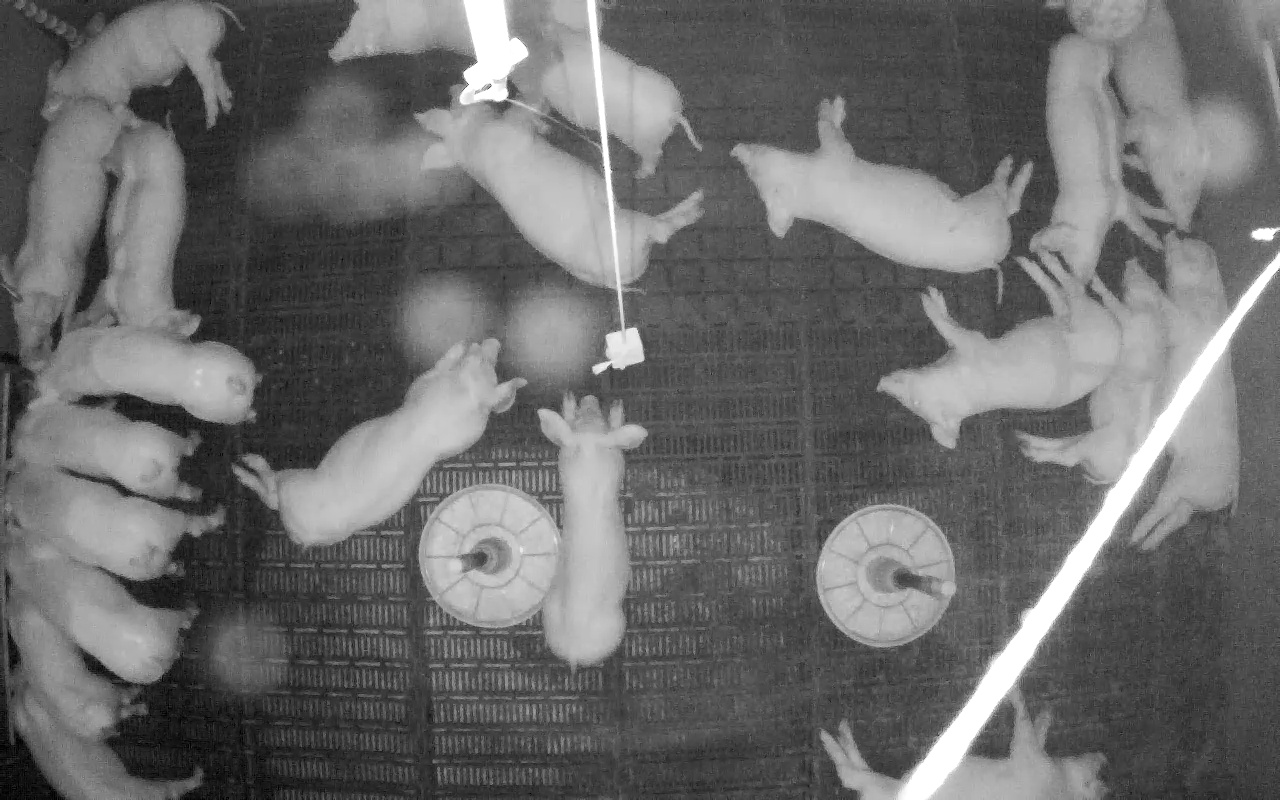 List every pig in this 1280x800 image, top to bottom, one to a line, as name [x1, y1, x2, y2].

pig [328, 0, 612, 65]
pig [508, 0, 704, 181]
pig [1044, 0, 1214, 233]
pig [40, 2, 247, 127]
pig [1028, 31, 1173, 285]
pig [414, 83, 707, 293]
pig [731, 95, 1033, 306]
pig [6, 96, 141, 349]
pig [66, 110, 202, 339]
pig [1132, 230, 1239, 555]
pig [879, 249, 1124, 451]
pig [1012, 259, 1182, 486]
pig [20, 326, 265, 423]
pig [231, 335, 528, 551]
pig [537, 391, 649, 676]
pig [13, 405, 204, 504]
pig [4, 458, 228, 579]
pig [7, 525, 198, 683]
pig [8, 588, 148, 741]
pig [7, 667, 204, 799]
pig [821, 682, 1109, 799]